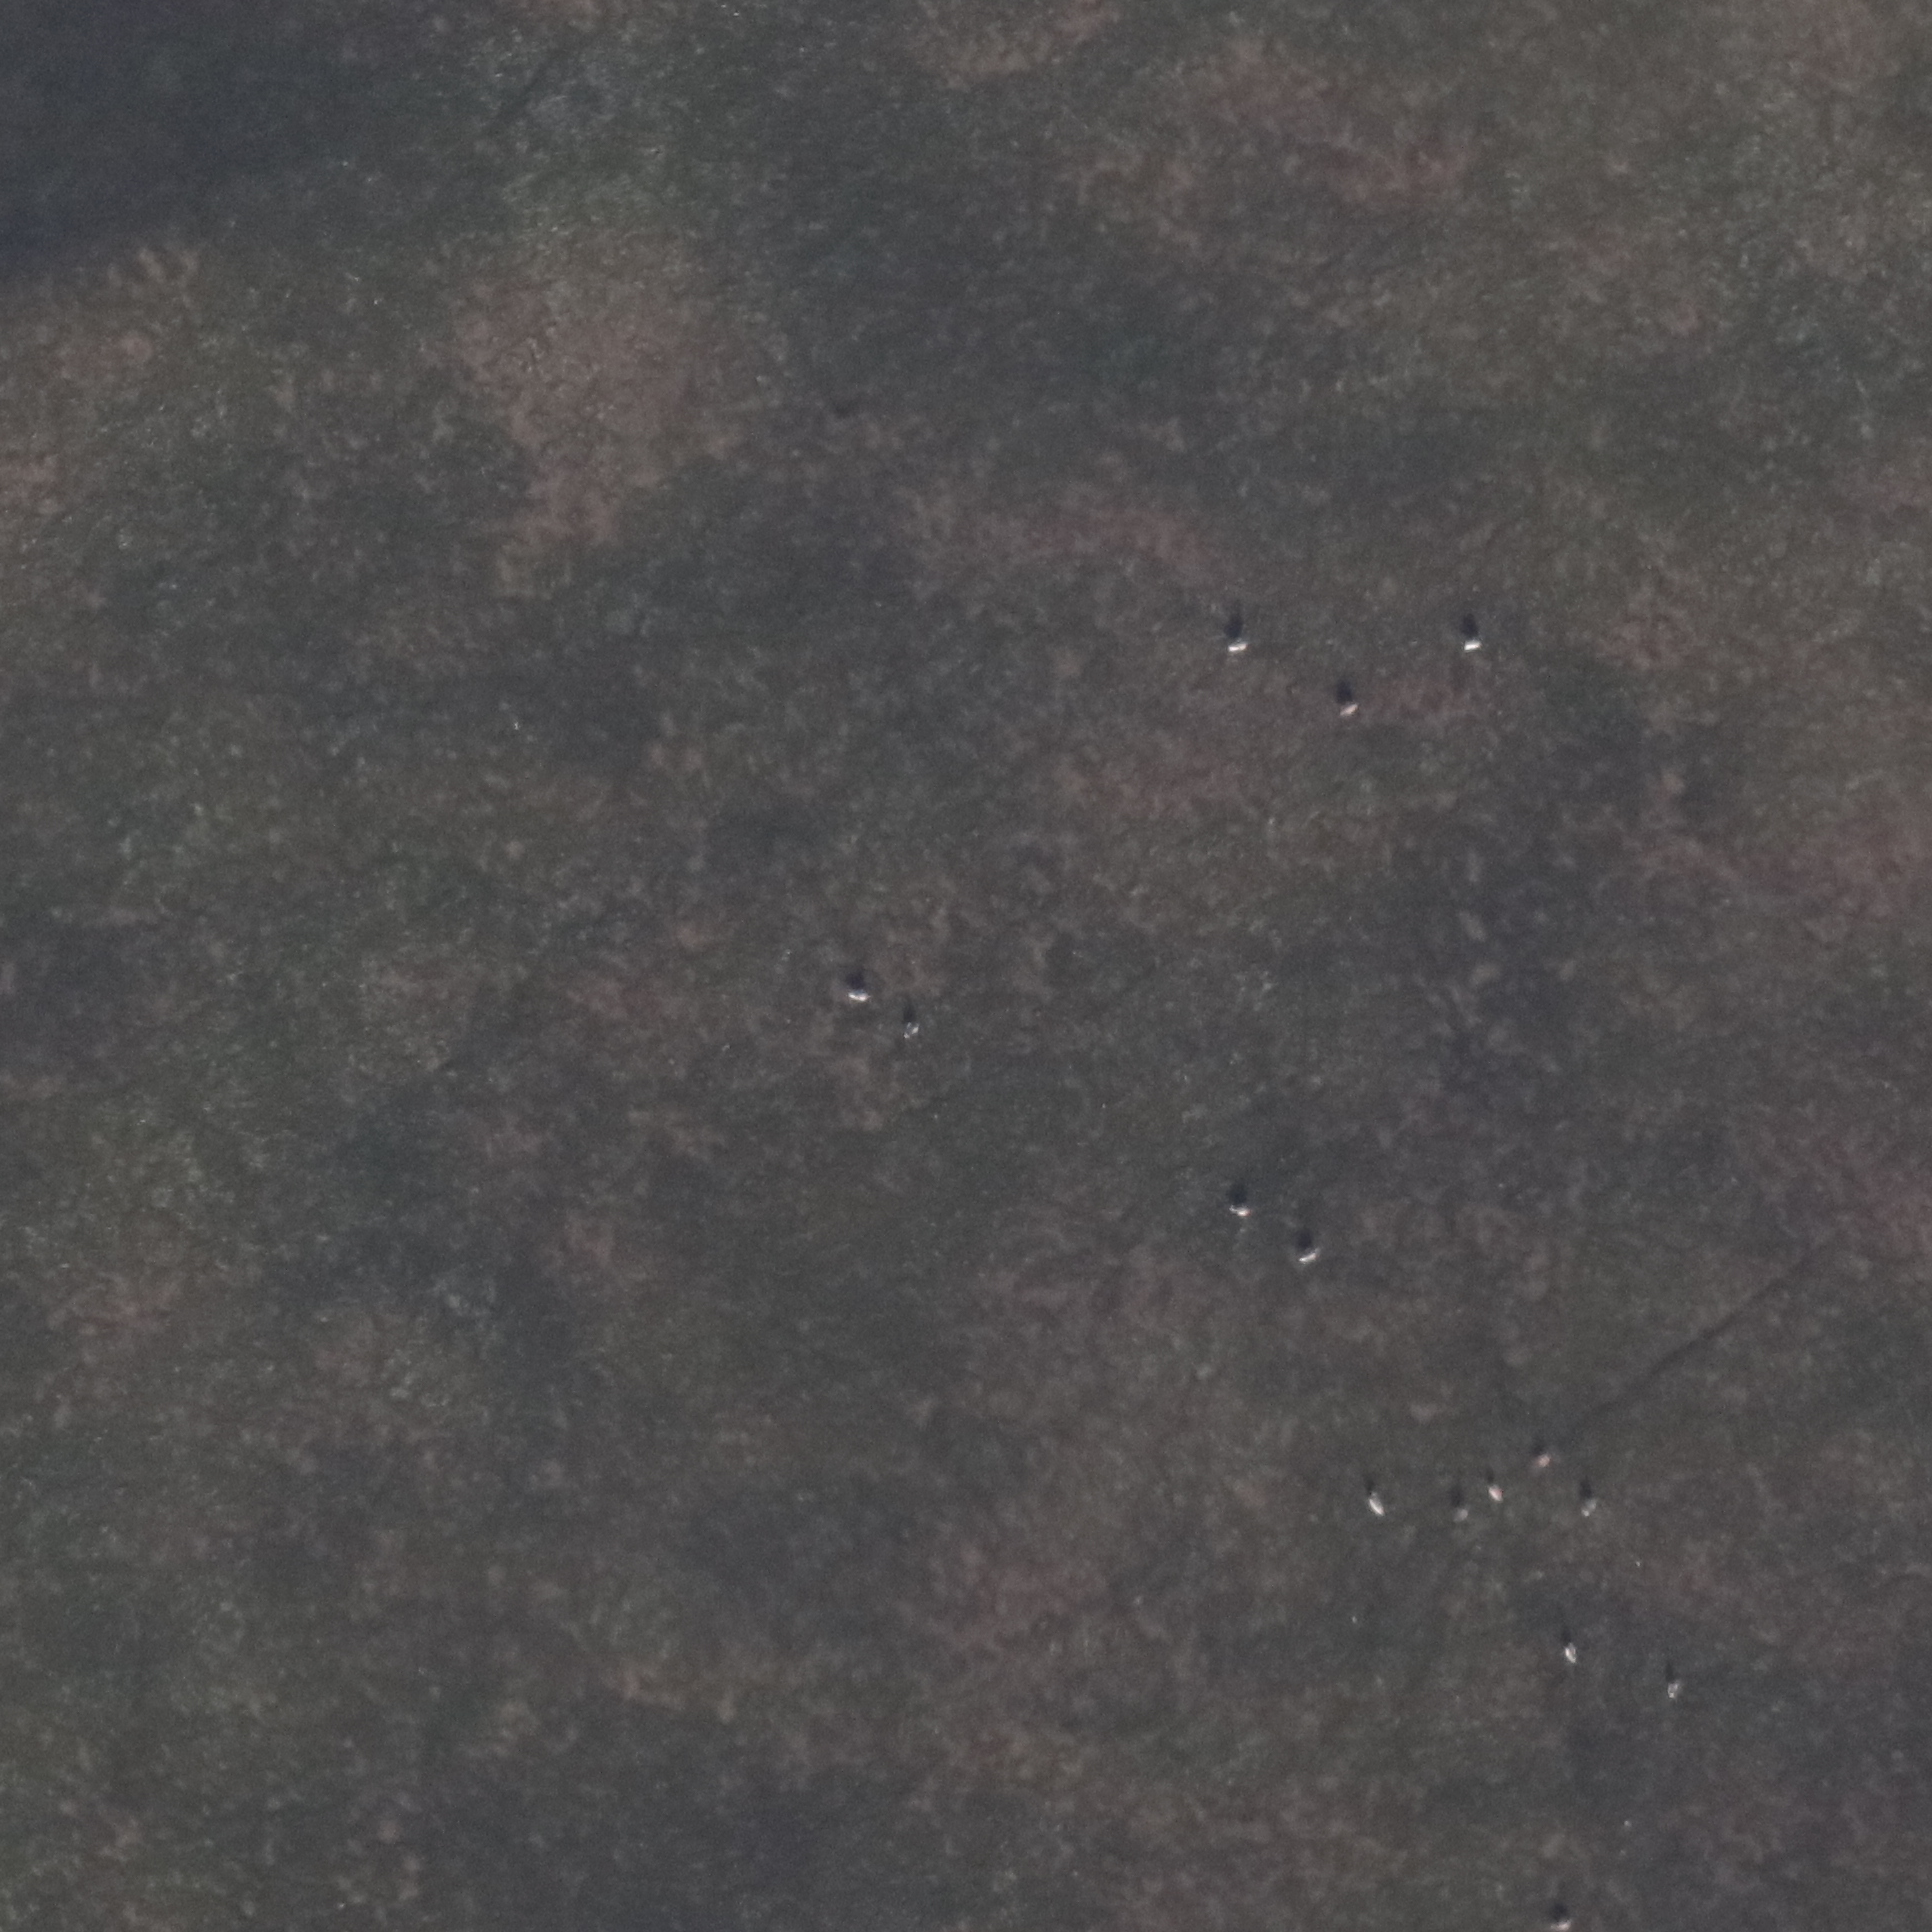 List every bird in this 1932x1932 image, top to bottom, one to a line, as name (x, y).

brant (1243, 645)
brant (1471, 650)
brant (1350, 705)
brant (858, 995)
brant (917, 1031)
brant (1247, 1208)
brant (1315, 1257)
brant (1547, 1458)
brant (1495, 1494)
brant (1381, 1498)
brant (1591, 1511)
brant (1460, 1516)
brant (1573, 1658)
brant (1671, 1685)
brant (1557, 1925)